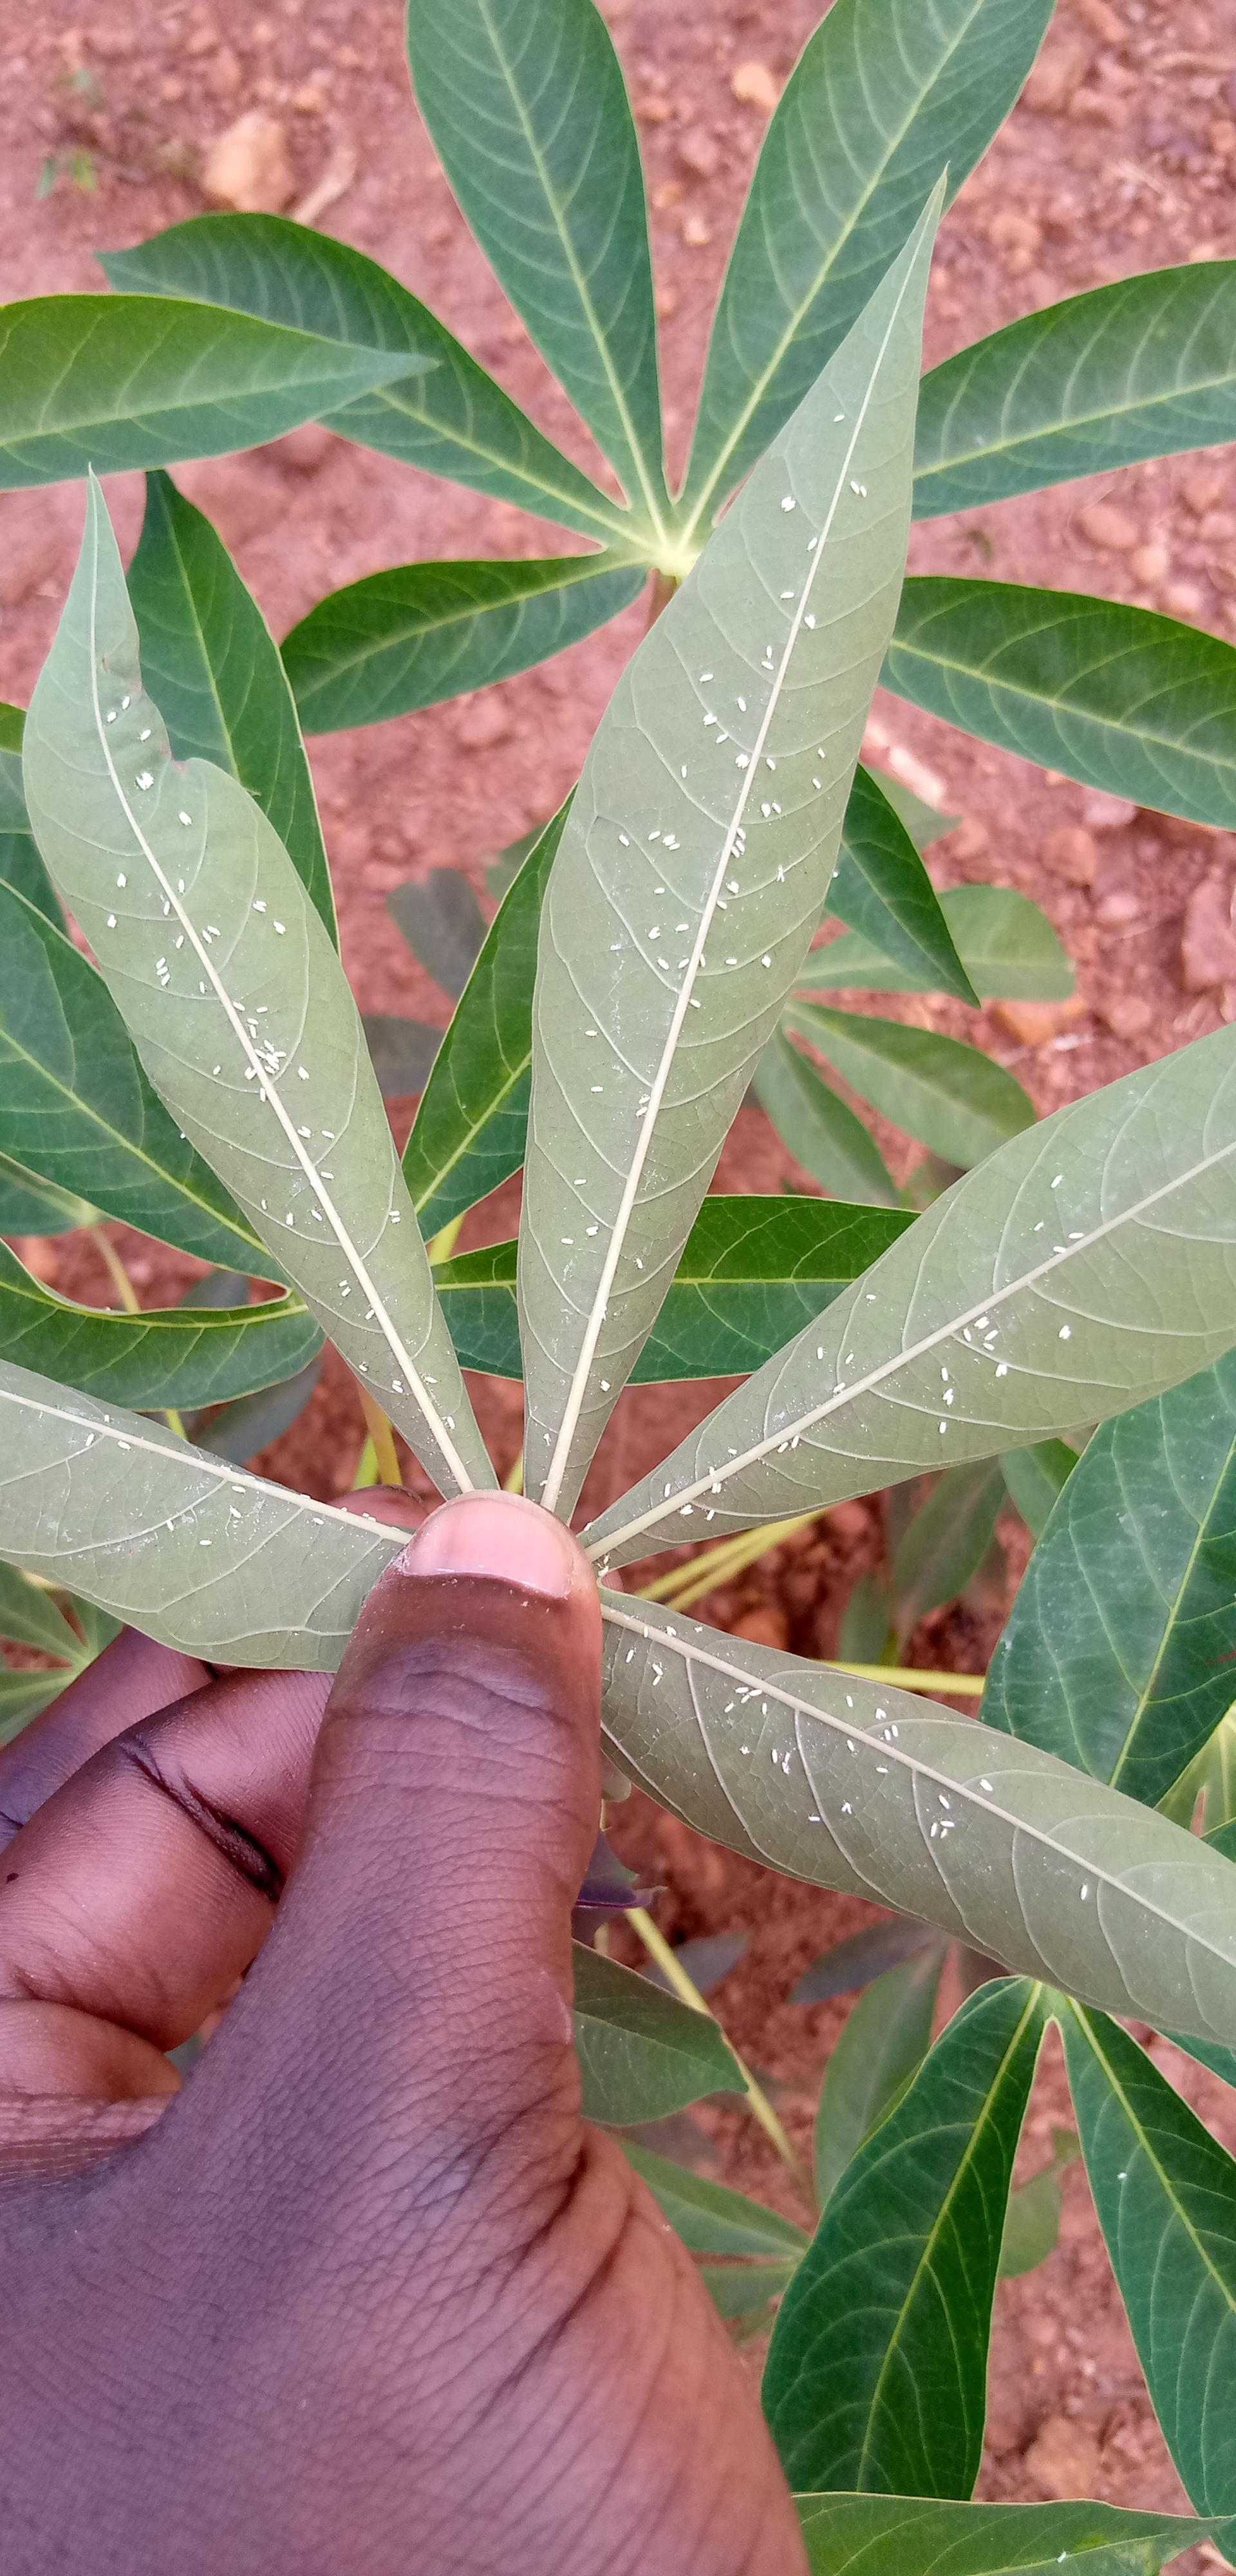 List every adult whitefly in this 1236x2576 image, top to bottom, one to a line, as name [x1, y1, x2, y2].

whitefly [832, 413, 847, 424]
whitefly [849, 478, 860, 495]
whitefly [859, 484, 868, 498]
whitefly [781, 496, 792, 504]
whitefly [782, 499, 796, 510]
whitefly [783, 505, 796, 513]
whitefly [807, 535, 819, 552]
whitefly [780, 591, 796, 600]
whitefly [805, 612, 816, 632]
whitefly [765, 643, 775, 659]
whitefly [760, 660, 774, 671]
whitefly [698, 672, 714, 682]
whitefly [121, 694, 131, 712]
whitefly [736, 695, 749, 713]
whitefly [106, 710, 118, 724]
whitefly [703, 712, 713, 723]
whitefly [703, 716, 717, 726]
whitefly [140, 728, 152, 743]
whitefly [716, 732, 731, 745]
whitefly [817, 747, 826, 760]
whitefly [735, 753, 744, 763]
whitefly [738, 757, 750, 770]
whitefly [765, 757, 776, 772]
whitefly [679, 764, 689, 779]
whitefly [140, 771, 152, 778]
whitefly [133, 775, 147, 791]
whitefly [143, 777, 156, 788]
whitefly [810, 777, 823, 790]
whitefly [771, 800, 783, 815]
whitefly [761, 803, 772, 820]
whitefly [177, 810, 196, 827]
whitefly [736, 827, 747, 840]
whitefly [648, 829, 662, 842]
whitefly [618, 833, 630, 848]
whitefly [662, 834, 677, 845]
whitefly [735, 838, 747, 853]
whitefly [668, 842, 682, 852]
whitefly [729, 845, 740, 859]
whitefly [776, 863, 785, 883]
whitefly [832, 870, 841, 879]
whitefly [115, 871, 130, 889]
whitefly [177, 876, 185, 895]
whitefly [730, 880, 740, 889]
whitefly [726, 884, 738, 895]
whitefly [653, 886, 666, 897]
whitefly [716, 898, 729, 911]
whitefly [255, 899, 268, 907]
whitefly [162, 900, 173, 915]
whitefly [251, 902, 267, 913]
whitefly [106, 913, 120, 928]
whitefly [273, 920, 286, 933]
whitefly [673, 922, 691, 934]
whitefly [206, 925, 221, 937]
whitefly [648, 925, 661, 938]
whitefly [276, 927, 286, 936]
whitefly [201, 929, 214, 945]
whitefly [650, 933, 662, 942]
whitefly [174, 933, 187, 951]
whitefly [608, 943, 623, 953]
whitefly [699, 954, 707, 969]
whitefly [763, 955, 772, 963]
whitefly [155, 956, 166, 969]
whitefly [657, 957, 671, 972]
whitefly [677, 957, 690, 971]
whitefly [724, 958, 738, 967]
whitefly [760, 958, 771, 969]
whitefly [155, 965, 169, 975]
whitefly [161, 972, 171, 986]
whitefly [198, 980, 209, 996]
whitefly [689, 998, 702, 1011]
whitefly [231, 999, 247, 1012]
whitefly [255, 1006, 269, 1014]
whitefly [246, 1017, 259, 1025]
whitefly [249, 1024, 258, 1040]
whitefly [583, 1029, 599, 1038]
whitefly [262, 1038, 276, 1054]
whitefly [253, 1048, 266, 1059]
whitefly [274, 1050, 288, 1059]
whitefly [265, 1053, 280, 1065]
whitefly [266, 1059, 281, 1072]
whitefly [211, 1063, 223, 1077]
whitefly [264, 1065, 276, 1075]
whitefly [244, 1065, 252, 1077]
whitefly [297, 1065, 311, 1082]
whitefly [247, 1068, 258, 1079]
whitefly [588, 1084, 604, 1095]
whitefly [258, 1086, 268, 1103]
whitefly [638, 1094, 651, 1104]
whitefly [634, 1106, 650, 1118]
whitefly [299, 1125, 313, 1135]
whitefly [296, 1128, 311, 1139]
whitefly [319, 1129, 336, 1141]
whitefly [178, 1132, 187, 1141]
whitefly [318, 1171, 336, 1180]
whitefly [1050, 1174, 1063, 1189]
whitefly [572, 1178, 589, 1186]
whitefly [258, 1197, 269, 1211]
whitefly [308, 1208, 324, 1222]
whitefly [388, 1208, 401, 1217]
whitefly [284, 1209, 297, 1228]
whitefly [390, 1216, 402, 1225]
whitefly [1032, 1220, 1046, 1233]
whitefly [585, 1224, 601, 1237]
whitefly [1067, 1231, 1085, 1240]
whitefly [559, 1235, 576, 1247]
whitefly [1050, 1245, 1067, 1254]
whitefly [633, 1256, 644, 1271]
whitefly [337, 1280, 349, 1287]
whitefly [340, 1285, 355, 1298]
whitefly [865, 1291, 879, 1302]
whitefly [363, 1307, 376, 1321]
whitefly [975, 1316, 989, 1326]
whitefly [980, 1320, 989, 1331]
whitefly [1058, 1324, 1070, 1339]
whitefly [962, 1326, 973, 1343]
whitefly [984, 1329, 998, 1341]
whitefly [1063, 1330, 1072, 1341]
whitefly [981, 1341, 996, 1352]
whitefly [815, 1345, 827, 1361]
whitefly [844, 1352, 858, 1367]
whitefly [995, 1361, 1003, 1380]
whitefly [357, 1362, 370, 1372]
whitefly [1002, 1364, 1007, 1377]
whitefly [940, 1365, 949, 1383]
whitefly [424, 1375, 440, 1385]
whitefly [391, 1379, 403, 1387]
whitefly [599, 1379, 610, 1388]
whitefly [833, 1381, 847, 1394]
whitefly [390, 1383, 405, 1395]
whitefly [599, 1385, 608, 1393]
whitefly [942, 1388, 953, 1401]
whitefly [946, 1394, 955, 1406]
whitefly [102, 1412, 111, 1425]
whitefly [445, 1414, 458, 1431]
whitefly [937, 1421, 947, 1435]
whitefly [83, 1432, 97, 1448]
whitefly [542, 1432, 552, 1447]
whitefly [789, 1434, 803, 1451]
whitefly [116, 1437, 133, 1452]
whitefly [777, 1440, 789, 1454]
whitefly [727, 1447, 738, 1457]
whitefly [219, 1463, 234, 1474]
whitefly [708, 1465, 715, 1477]
whitefly [242, 1473, 257, 1481]
whitefly [711, 1481, 718, 1495]
whitefly [663, 1482, 671, 1500]
whitefly [717, 1482, 723, 1494]
whitefly [230, 1483, 247, 1495]
whitefly [299, 1492, 313, 1500]
whitefly [227, 1504, 243, 1520]
whitefly [679, 1504, 696, 1517]
whitefly [339, 1506, 348, 1513]
whitefly [706, 1508, 716, 1523]
whitefly [360, 1510, 369, 1519]
whitefly [367, 1514, 378, 1523]
whitefly [310, 1515, 326, 1527]
whitefly [166, 1519, 176, 1533]
whitefly [583, 1520, 596, 1533]
whitefly [196, 1538, 213, 1548]
whitefly [603, 1553, 612, 1564]
whitefly [596, 1564, 610, 1578]
whitefly [641, 1624, 651, 1639]
whitefly [693, 1624, 704, 1634]
whitefly [666, 1625, 671, 1636]
whitefly [671, 1627, 678, 1636]
whitefly [624, 1647, 636, 1666]
whitefly [651, 1662, 665, 1676]
whitefly [651, 1674, 663, 1687]
whitefly [733, 1685, 750, 1694]
whitefly [748, 1687, 764, 1698]
whitefly [738, 1694, 750, 1704]
whitefly [844, 1694, 856, 1709]
whitefly [722, 1701, 736, 1714]
whitefly [760, 1701, 770, 1718]
whitefly [873, 1706, 888, 1720]
whitefly [890, 1723, 899, 1739]
whitefly [883, 1727, 892, 1742]
whitefly [845, 1736, 857, 1754]
whitefly [738, 1744, 751, 1756]
whitefly [770, 1747, 778, 1765]
whitefly [783, 1750, 791, 1763]
whitefly [781, 1761, 792, 1776]
whitefly [874, 1765, 891, 1775]
whitefly [979, 1777, 995, 1794]
whitefly [937, 1792, 951, 1810]
whitefly [840, 1799, 854, 1816]
whitefly [807, 1813, 821, 1825]
whitefly [940, 1819, 955, 1828]
whitefly [928, 1821, 939, 1839]
whitefly [939, 1827, 949, 1841]
whitefly [1079, 1883, 1089, 1901]
whitefly [1114, 2170, 1129, 2183]
whitefly [1056, 2548, 1067, 2566]